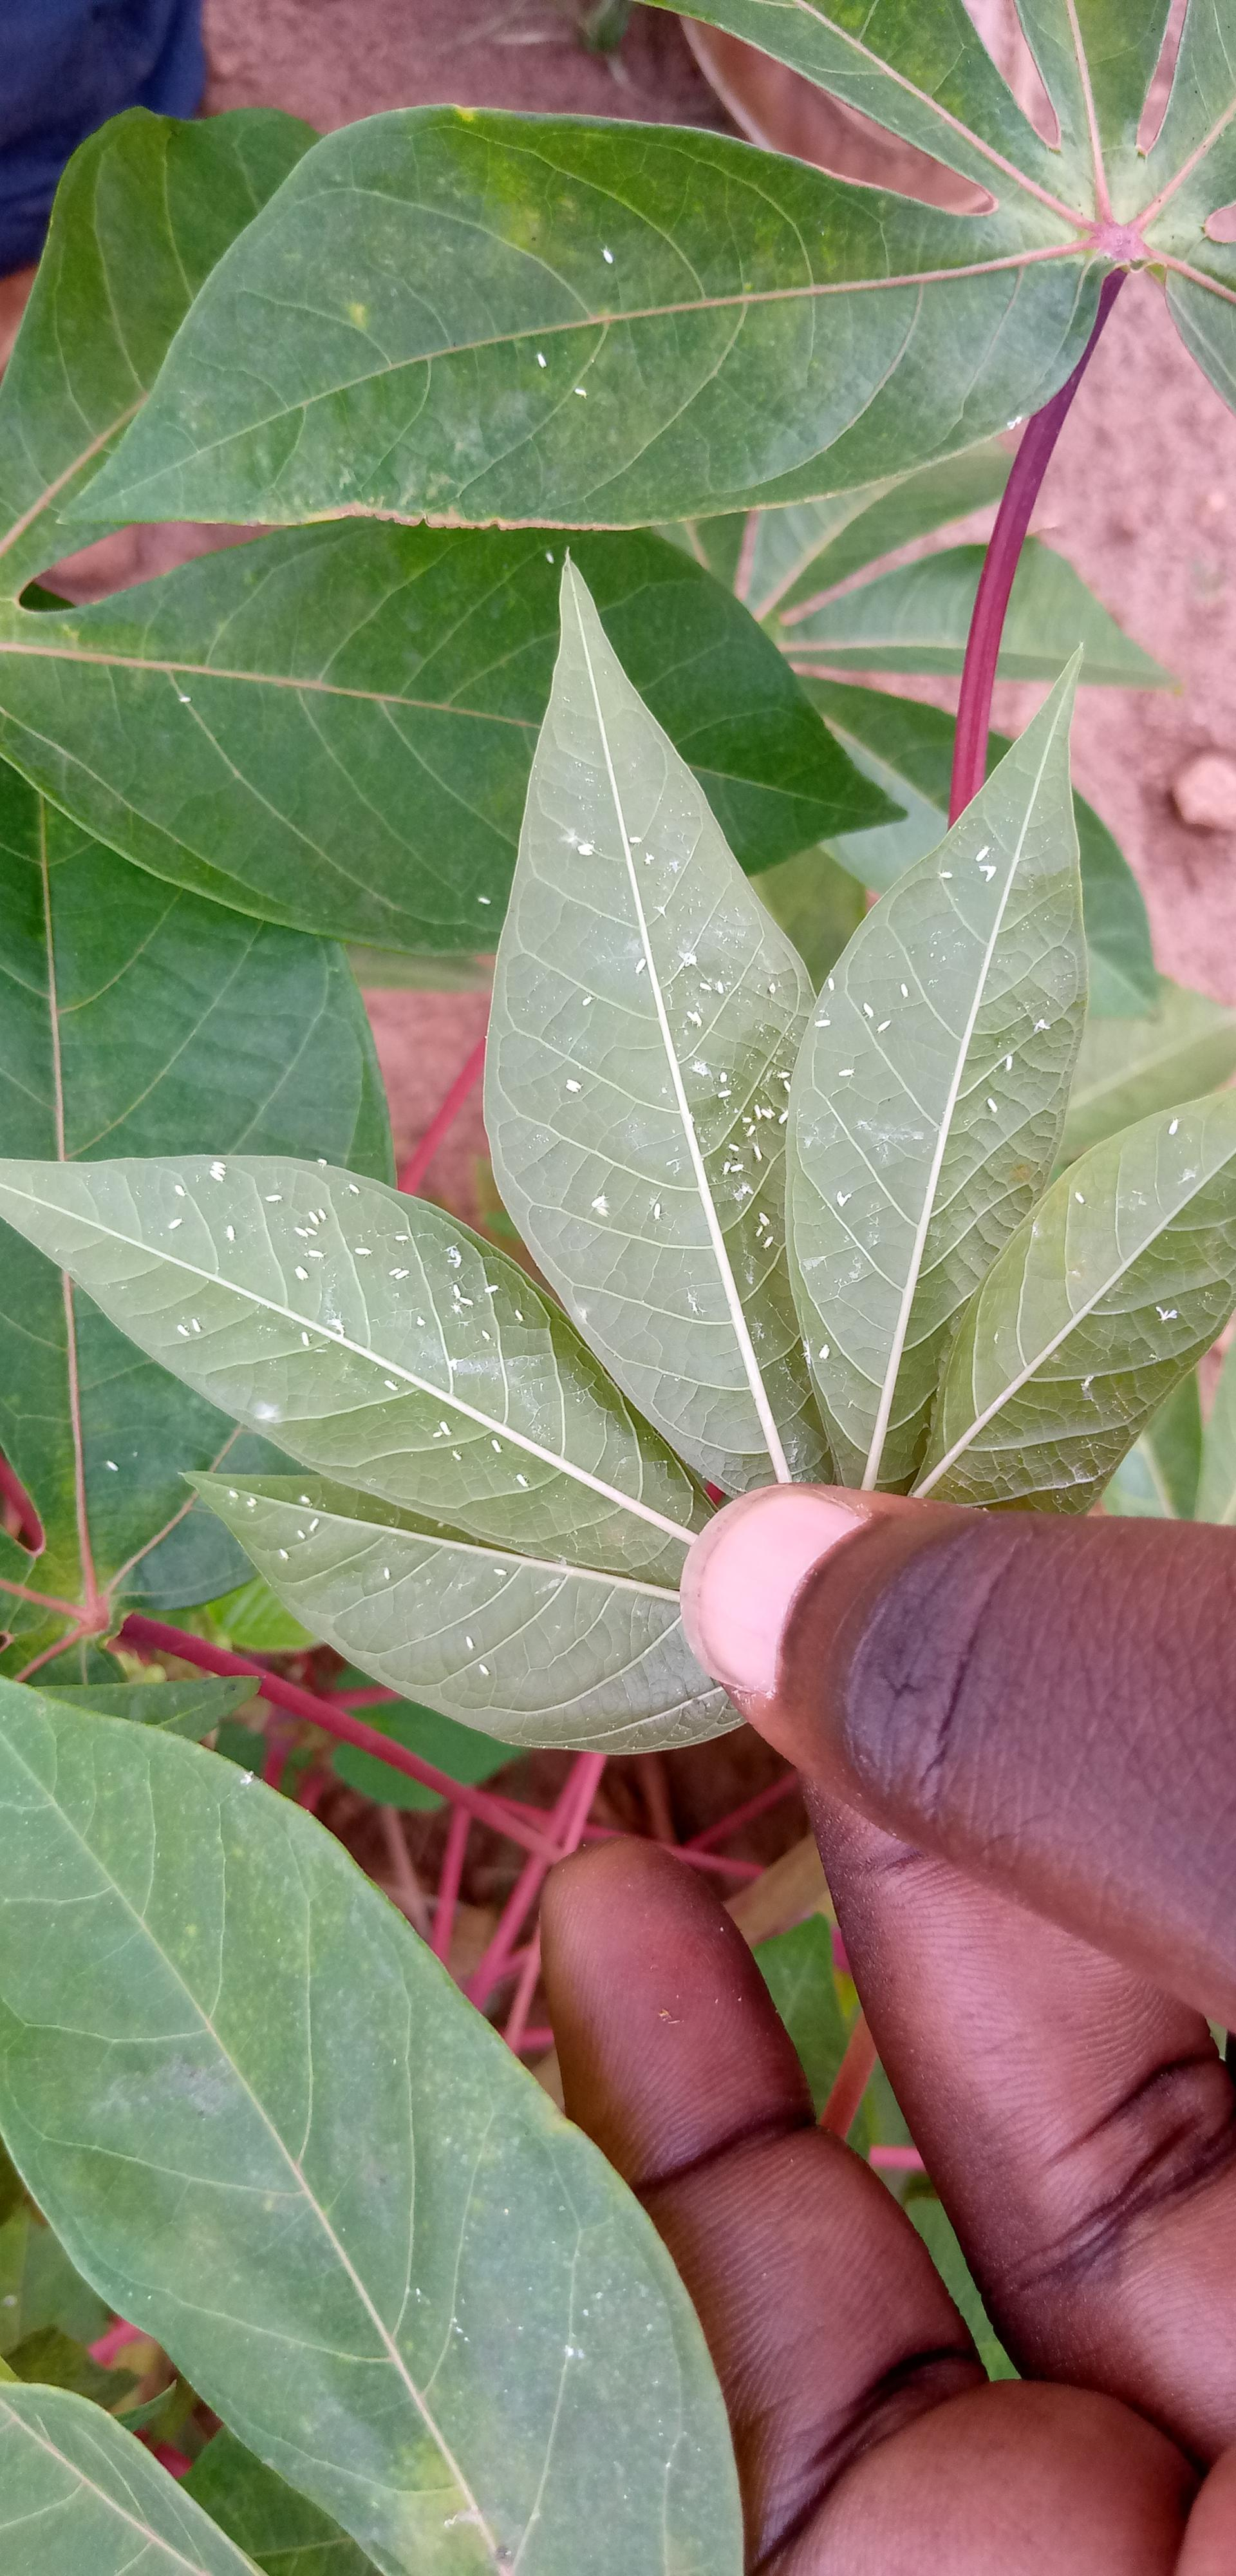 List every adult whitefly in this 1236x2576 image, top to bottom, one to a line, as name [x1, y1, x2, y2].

whitefly [601, 246, 618, 267]
whitefly [534, 352, 547, 370]
whitefly [572, 386, 592, 402]
whitefly [1002, 412, 1025, 434]
whitefly [540, 549, 558, 566]
whitefly [175, 693, 196, 707]
whitefly [626, 835, 645, 846]
whitefly [574, 844, 595, 850]
whitefly [973, 844, 995, 862]
whitefly [578, 849, 594, 857]
whitefly [641, 849, 655, 866]
whitefly [977, 864, 999, 883]
whitefly [936, 869, 953, 882]
whitefly [474, 891, 495, 910]
whitefly [680, 951, 700, 967]
whitefly [633, 956, 646, 976]
whitefly [826, 976, 839, 994]
whitefly [715, 978, 727, 996]
whitefly [698, 980, 713, 992]
whitefly [767, 981, 778, 995]
whitefly [897, 981, 912, 1000]
whitefly [580, 993, 597, 1007]
whitefly [860, 1000, 877, 1020]
whitefly [686, 1009, 696, 1021]
whitefly [693, 1010, 704, 1029]
whitefly [1030, 1016, 1054, 1034]
whitefly [812, 1018, 833, 1030]
whitefly [874, 1019, 894, 1034]
whitefly [1003, 1054, 1015, 1074]
whitefly [689, 1059, 713, 1077]
whitefly [836, 1067, 857, 1078]
whitefly [718, 1070, 729, 1083]
whitefly [776, 1070, 792, 1079]
whitefly [566, 1078, 581, 1090]
whitefly [783, 1079, 791, 1093]
whitefly [565, 1083, 579, 1094]
whitefly [716, 1089, 733, 1099]
whitefly [984, 1095, 1001, 1115]
whitefly [753, 1103, 762, 1120]
whitefly [766, 1106, 776, 1117]
whitefly [760, 1107, 772, 1121]
whitefly [776, 1109, 792, 1126]
whitefly [1167, 1115, 1182, 1137]
whitefly [741, 1116, 754, 1122]
whitefly [743, 1124, 757, 1138]
whitefly [727, 1141, 742, 1153]
whitefly [753, 1143, 766, 1163]
whitefly [315, 1157, 329, 1168]
whitefly [211, 1160, 227, 1169]
whitefly [720, 1160, 731, 1176]
whitefly [729, 1162, 747, 1175]
whitefly [211, 1164, 227, 1176]
whitefly [209, 1170, 225, 1184]
whitefly [347, 1181, 363, 1196]
whitefly [174, 1182, 187, 1200]
whitefly [836, 1189, 854, 1207]
whitefly [263, 1190, 285, 1204]
whitefly [1072, 1190, 1088, 1205]
whitefly [590, 1191, 609, 1209]
whitefly [652, 1202, 665, 1222]
whitefly [318, 1207, 329, 1222]
whitefly [757, 1208, 773, 1227]
whitefly [307, 1209, 321, 1226]
whitefly [167, 1215, 186, 1231]
whitefly [224, 1222, 238, 1244]
whitefly [753, 1225, 765, 1238]
whitefly [293, 1226, 308, 1239]
whitefly [304, 1226, 319, 1237]
whitefly [393, 1233, 411, 1243]
whitefly [762, 1233, 776, 1251]
whitefly [353, 1244, 373, 1257]
whitefly [306, 1248, 328, 1262]
whitefly [446, 1253, 465, 1269]
whitefly [292, 1264, 310, 1282]
whitefly [388, 1267, 401, 1278]
whitefly [395, 1268, 410, 1283]
whitefly [451, 1282, 464, 1299]
whitefly [482, 1283, 501, 1296]
whitefly [459, 1295, 476, 1307]
whitefly [1153, 1303, 1181, 1325]
whitefly [513, 1307, 527, 1325]
whitefly [414, 1313, 429, 1329]
whitefly [191, 1317, 205, 1335]
whitefly [176, 1323, 191, 1338]
whitefly [480, 1328, 494, 1343]
whitefly [299, 1329, 313, 1348]
whitefly [817, 1342, 834, 1359]
whitefly [445, 1357, 464, 1373]
whitefly [383, 1378, 402, 1393]
whitefly [438, 1420, 454, 1437]
whitefly [431, 1430, 444, 1438]
whitefly [489, 1437, 504, 1455]
whitefly [451, 1448, 464, 1463]
whitefly [100, 1457, 122, 1475]
whitefly [515, 1472, 530, 1489]
whitefly [227, 1488, 239, 1500]
whitefly [297, 1493, 314, 1506]
whitefly [248, 1496, 259, 1507]
whitefly [246, 1500, 254, 1509]
whitefly [308, 1517, 324, 1533]
whitefly [295, 1528, 309, 1542]
whitefly [278, 1547, 292, 1562]
whitefly [382, 1565, 392, 1582]
whitefly [493, 1565, 509, 1578]
whitefly [465, 1634, 477, 1651]
whitefly [478, 1662, 491, 1677]
whitefly [238, 1768, 262, 1787]